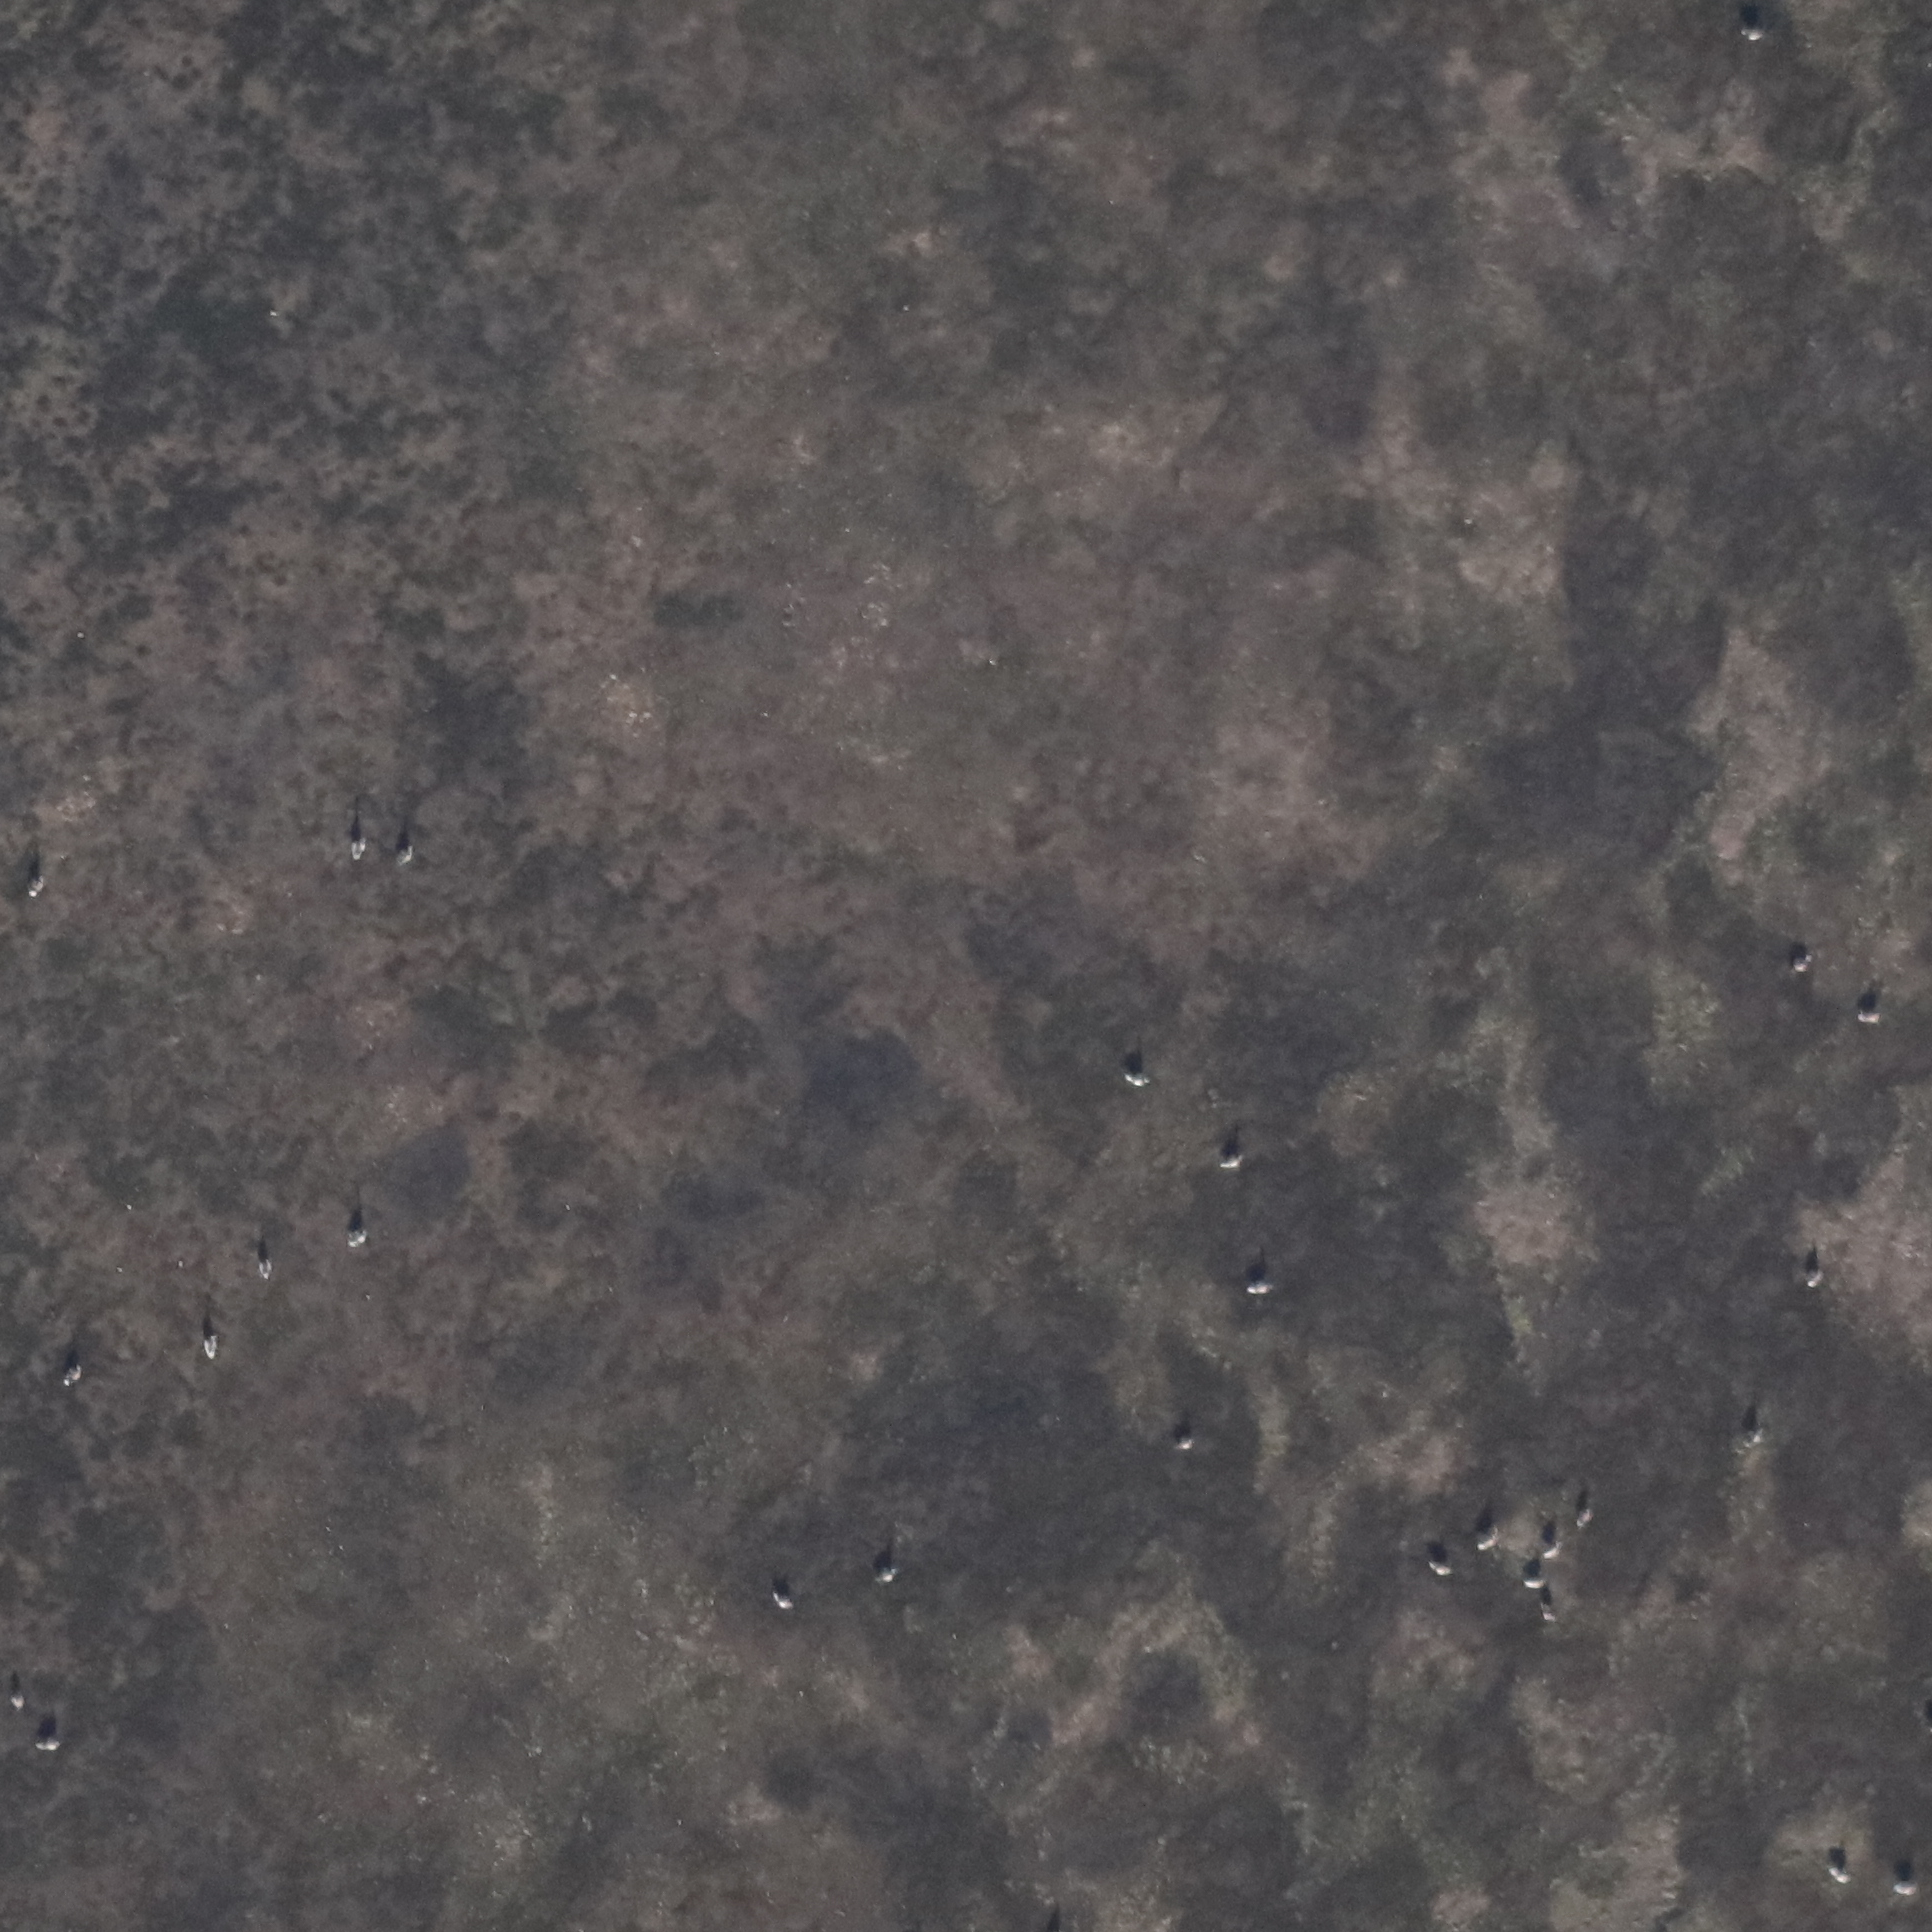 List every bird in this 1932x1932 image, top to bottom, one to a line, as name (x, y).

brant (1753, 34)
brant (358, 849)
brant (408, 855)
brant (34, 885)
brant (1800, 964)
brant (1871, 1015)
brant (1136, 1080)
brant (1232, 1160)
brant (357, 1237)
brant (266, 1269)
brant (1812, 1277)
brant (1254, 1283)
brant (206, 1345)
brant (72, 1375)
brant (1753, 1436)
brant (1184, 1440)
brant (1583, 1517)
brant (1488, 1540)
brant (1548, 1549)
brant (1443, 1568)
brant (886, 1575)
brant (1540, 1581)
brant (787, 1603)
brant (1547, 1616)
brant (19, 1700)
brant (48, 1743)
brant (1840, 1877)
brant (1904, 1889)